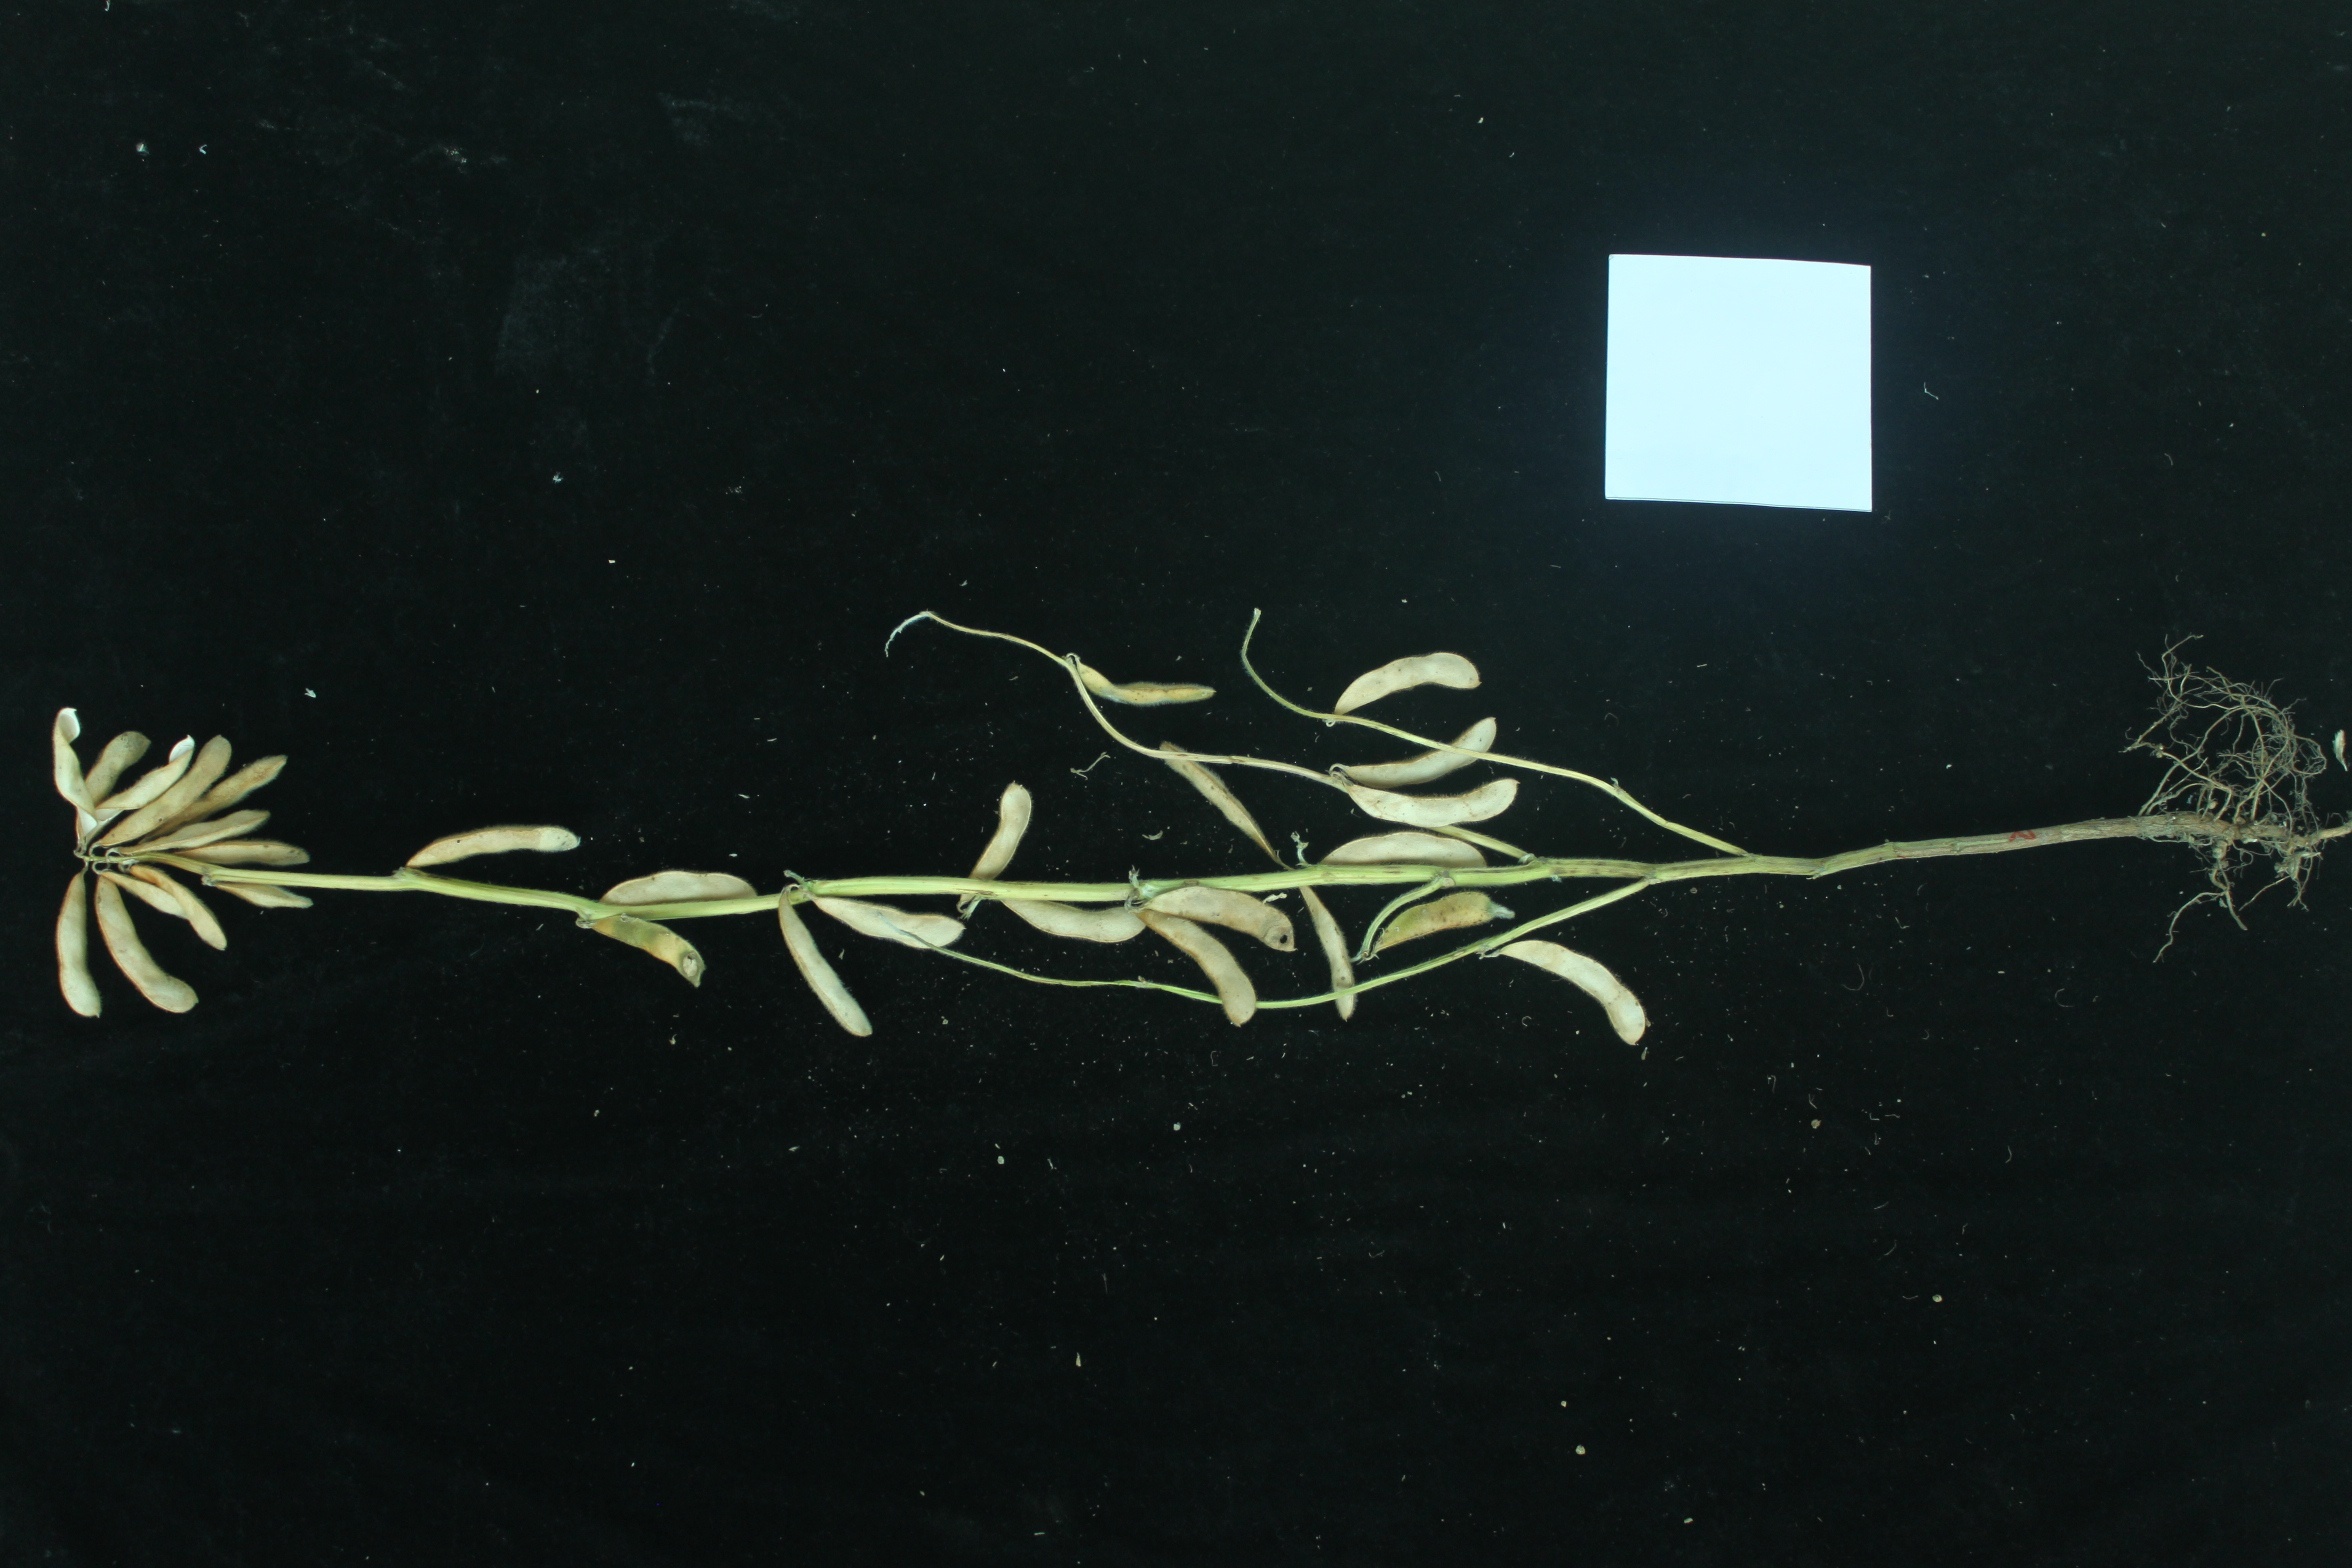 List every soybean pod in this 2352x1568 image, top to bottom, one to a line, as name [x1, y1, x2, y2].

soybean pod [1336, 655, 1479, 715]
soybean pod [1078, 664, 1215, 706]
soybean pod [53, 707, 92, 845]
soybean pod [1340, 722, 1495, 788]
soybean pod [85, 735, 150, 804]
soybean pod [95, 739, 191, 828]
soybean pod [96, 739, 231, 848]
soybean pod [1162, 745, 1281, 863]
soybean pod [151, 759, 283, 837]
soybean pod [1341, 780, 1518, 824]
soybean pod [971, 789, 1030, 881]
soybean pod [119, 814, 270, 854]
soybean pod [409, 828, 580, 865]
soybean pod [1322, 835, 1486, 869]
soybean pod [179, 845, 309, 867]
soybean pod [138, 871, 224, 949]
soybean pod [602, 875, 758, 905]
soybean pod [94, 877, 197, 1012]
soybean pod [58, 879, 99, 1016]
soybean pod [218, 884, 311, 907]
soybean pod [1146, 888, 1296, 953]
soybean pod [1302, 888, 1355, 1020]
soybean pod [1370, 893, 1510, 953]
soybean pod [816, 899, 965, 950]
soybean pod [778, 901, 869, 1039]
soybean pod [1005, 901, 1147, 941]
soybean pod [1145, 912, 1255, 1023]
soybean pod [590, 919, 705, 987]
soybean pod [1494, 943, 1644, 1046]